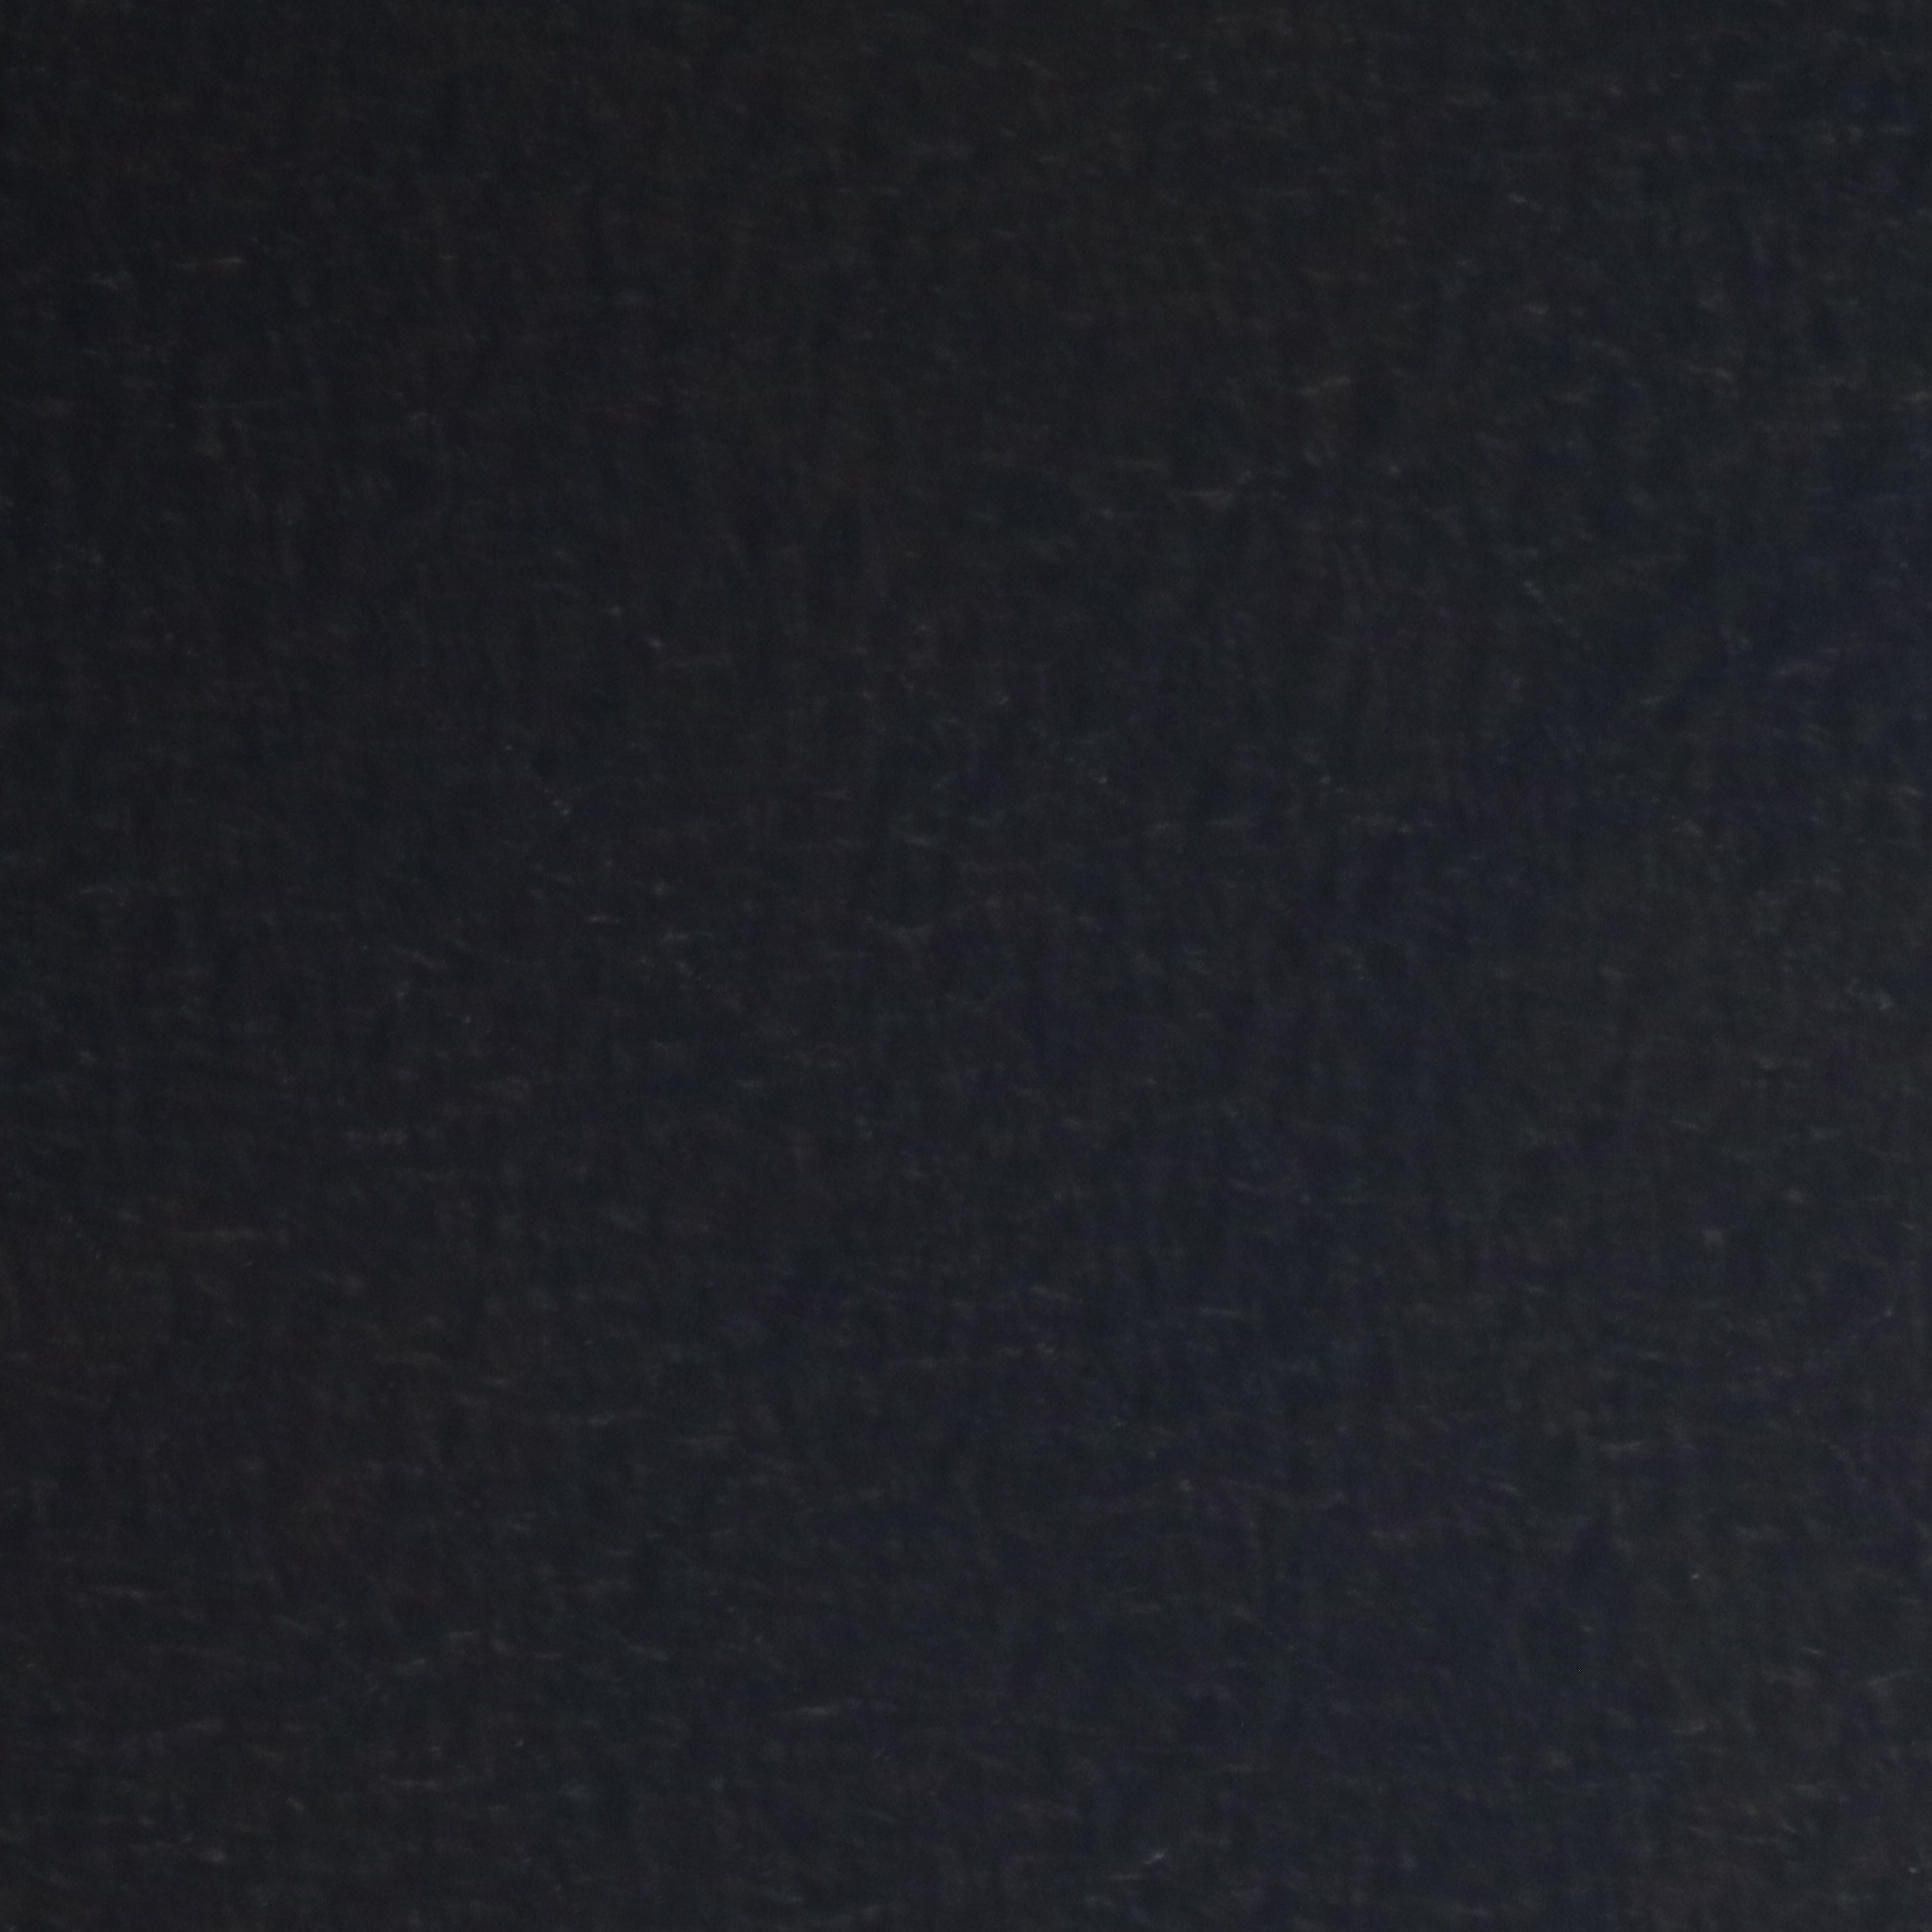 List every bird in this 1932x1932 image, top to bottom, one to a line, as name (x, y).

None